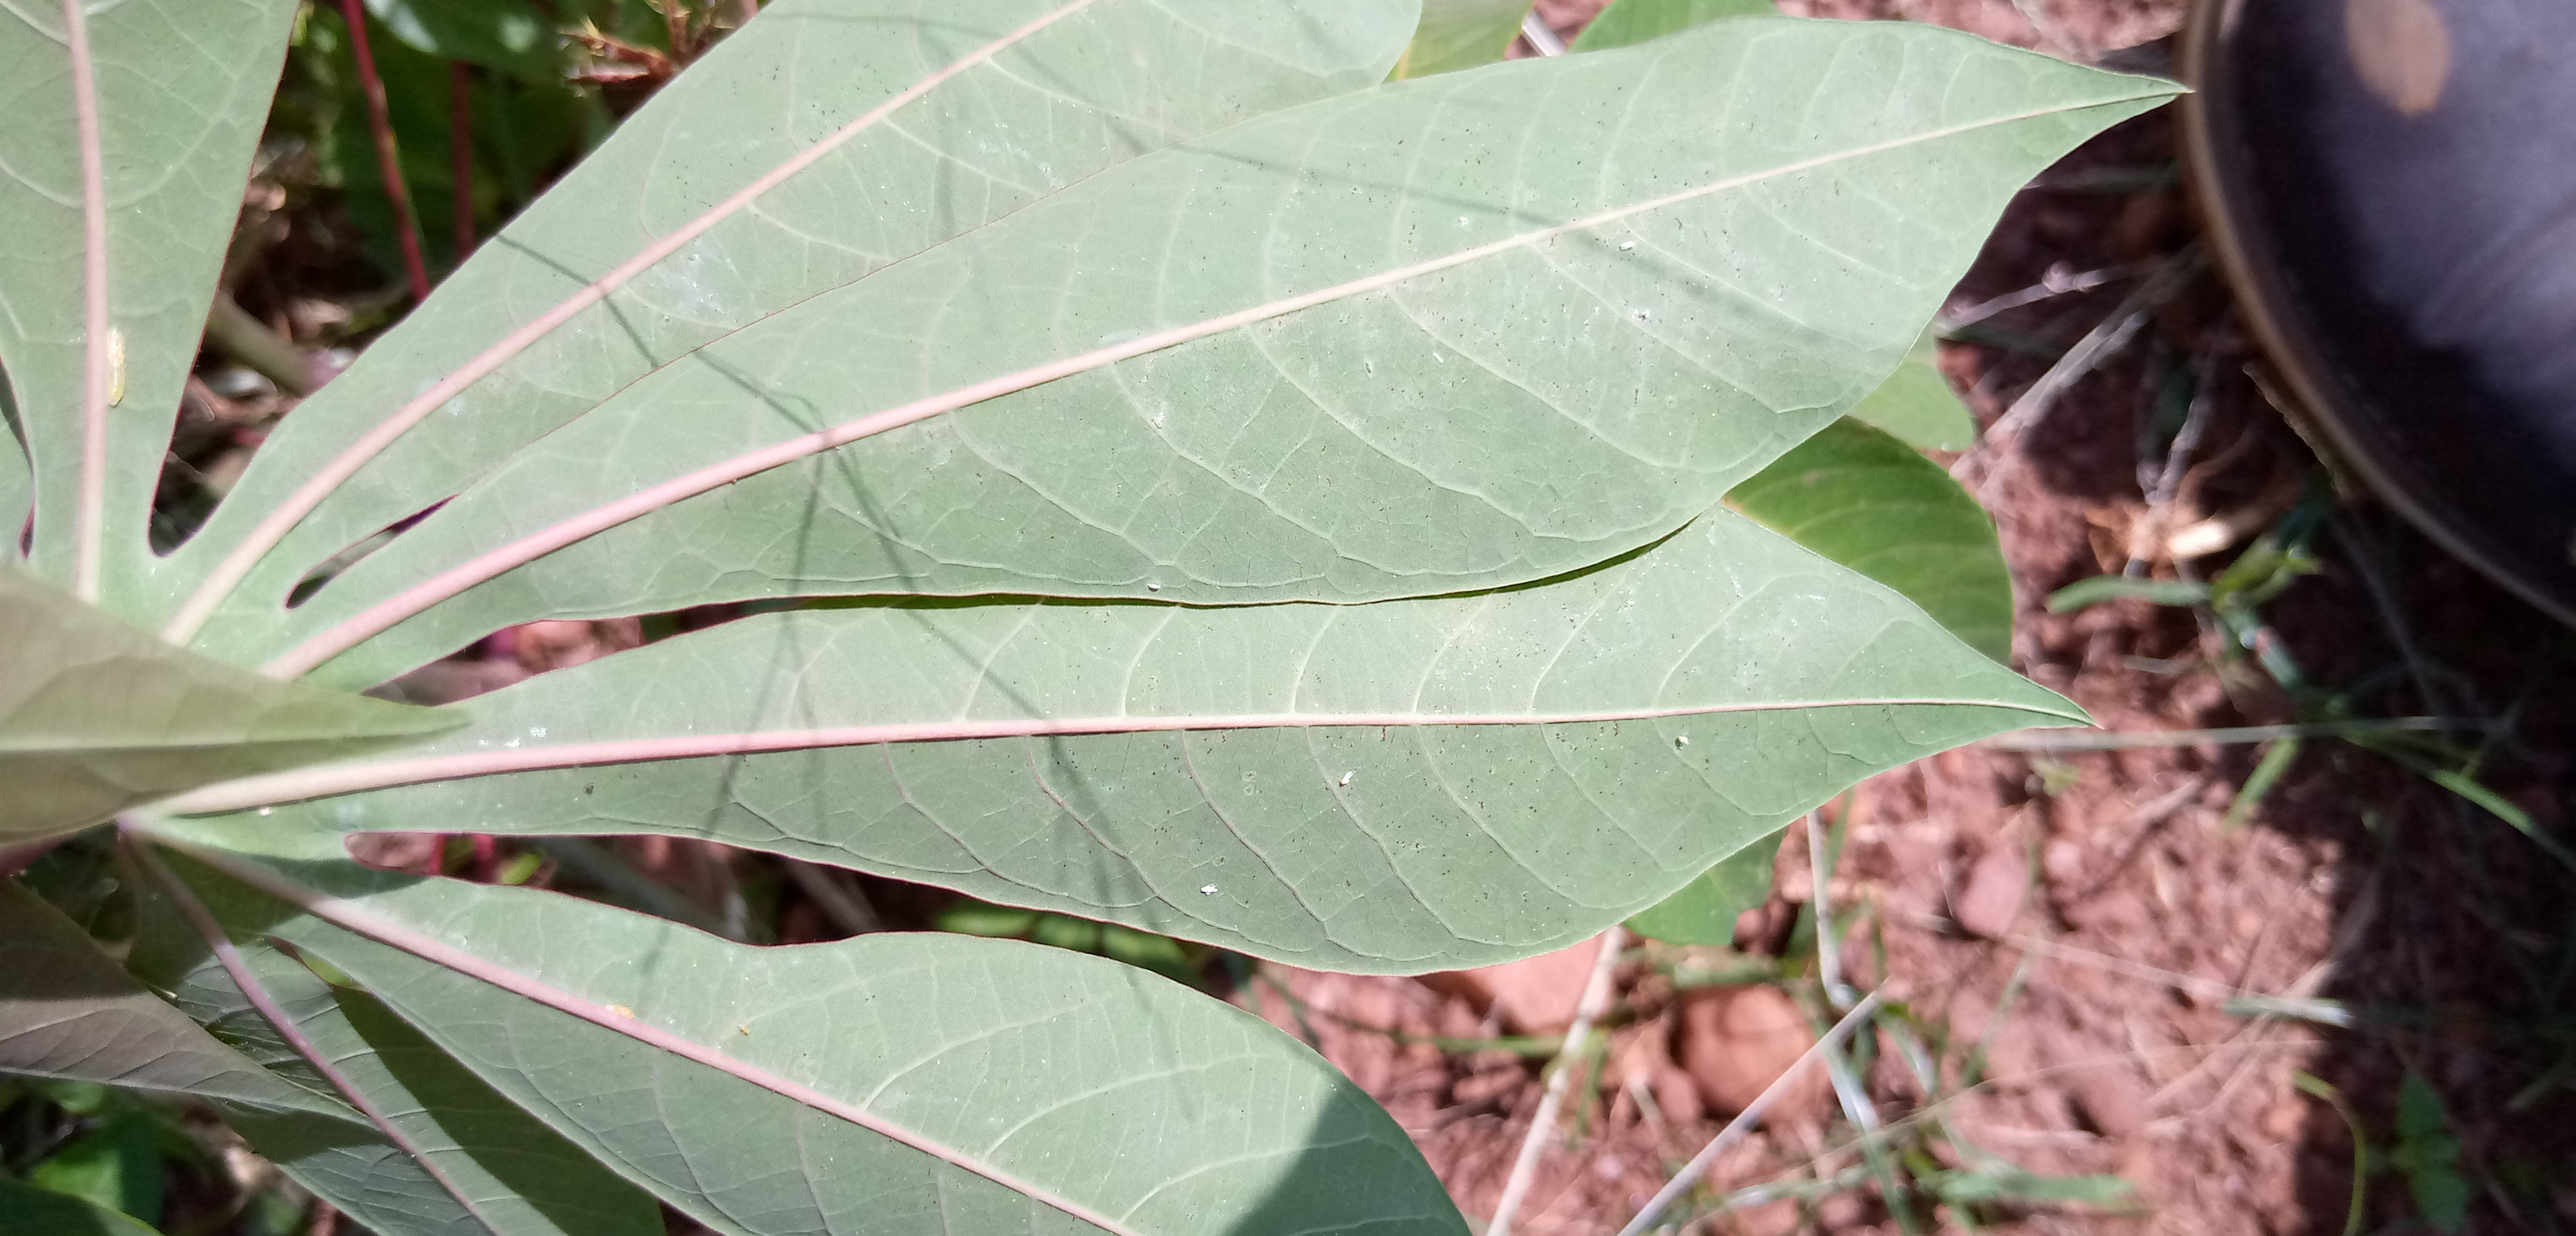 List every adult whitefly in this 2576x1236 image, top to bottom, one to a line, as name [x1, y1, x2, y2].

whitefly [1617, 239, 1638, 256]
whitefly [1361, 355, 1374, 377]
whitefly [1143, 576, 1162, 595]
whitefly [1665, 728, 1693, 756]
whitefly [1334, 769, 1358, 787]
whitefly [1195, 877, 1218, 899]